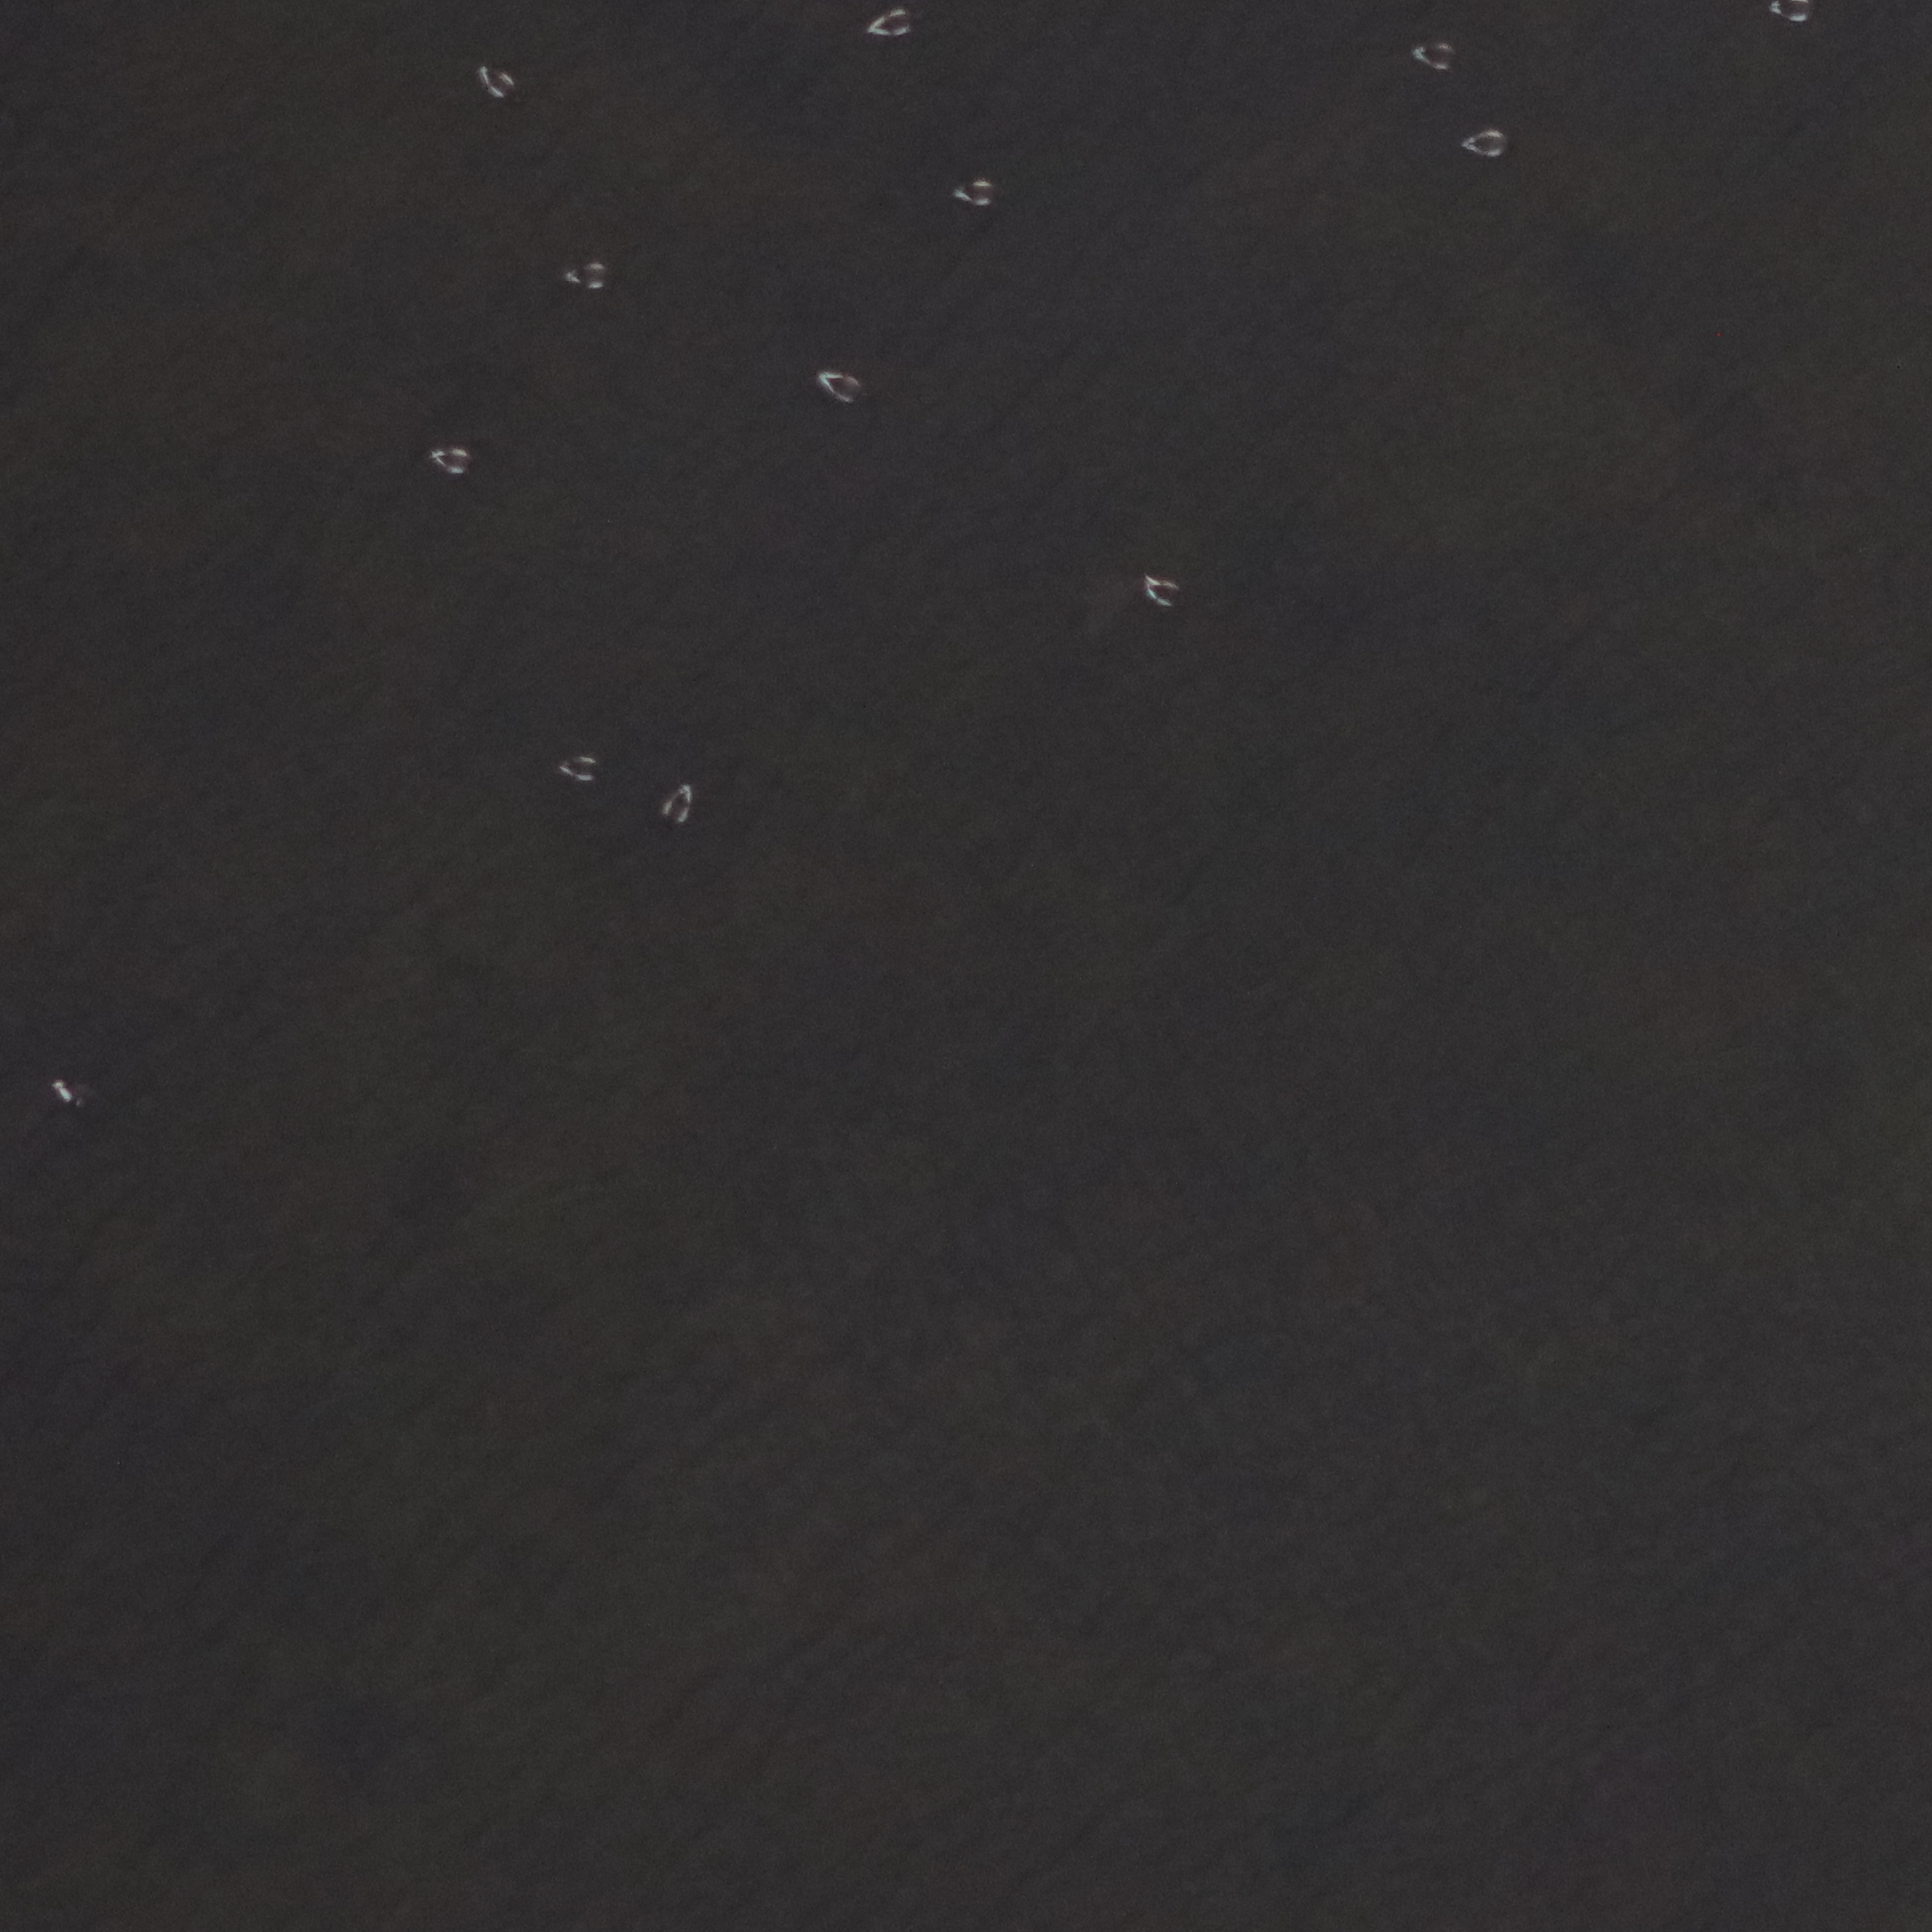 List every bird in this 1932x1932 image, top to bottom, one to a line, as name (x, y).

brant (1796, 9)
brant (893, 22)
brant (1438, 55)
brant (499, 81)
brant (1489, 142)
brant (978, 192)
brant (590, 275)
brant (843, 386)
brant (454, 459)
brant (1166, 591)
brant (580, 767)
brant (678, 805)
brant (71, 1087)